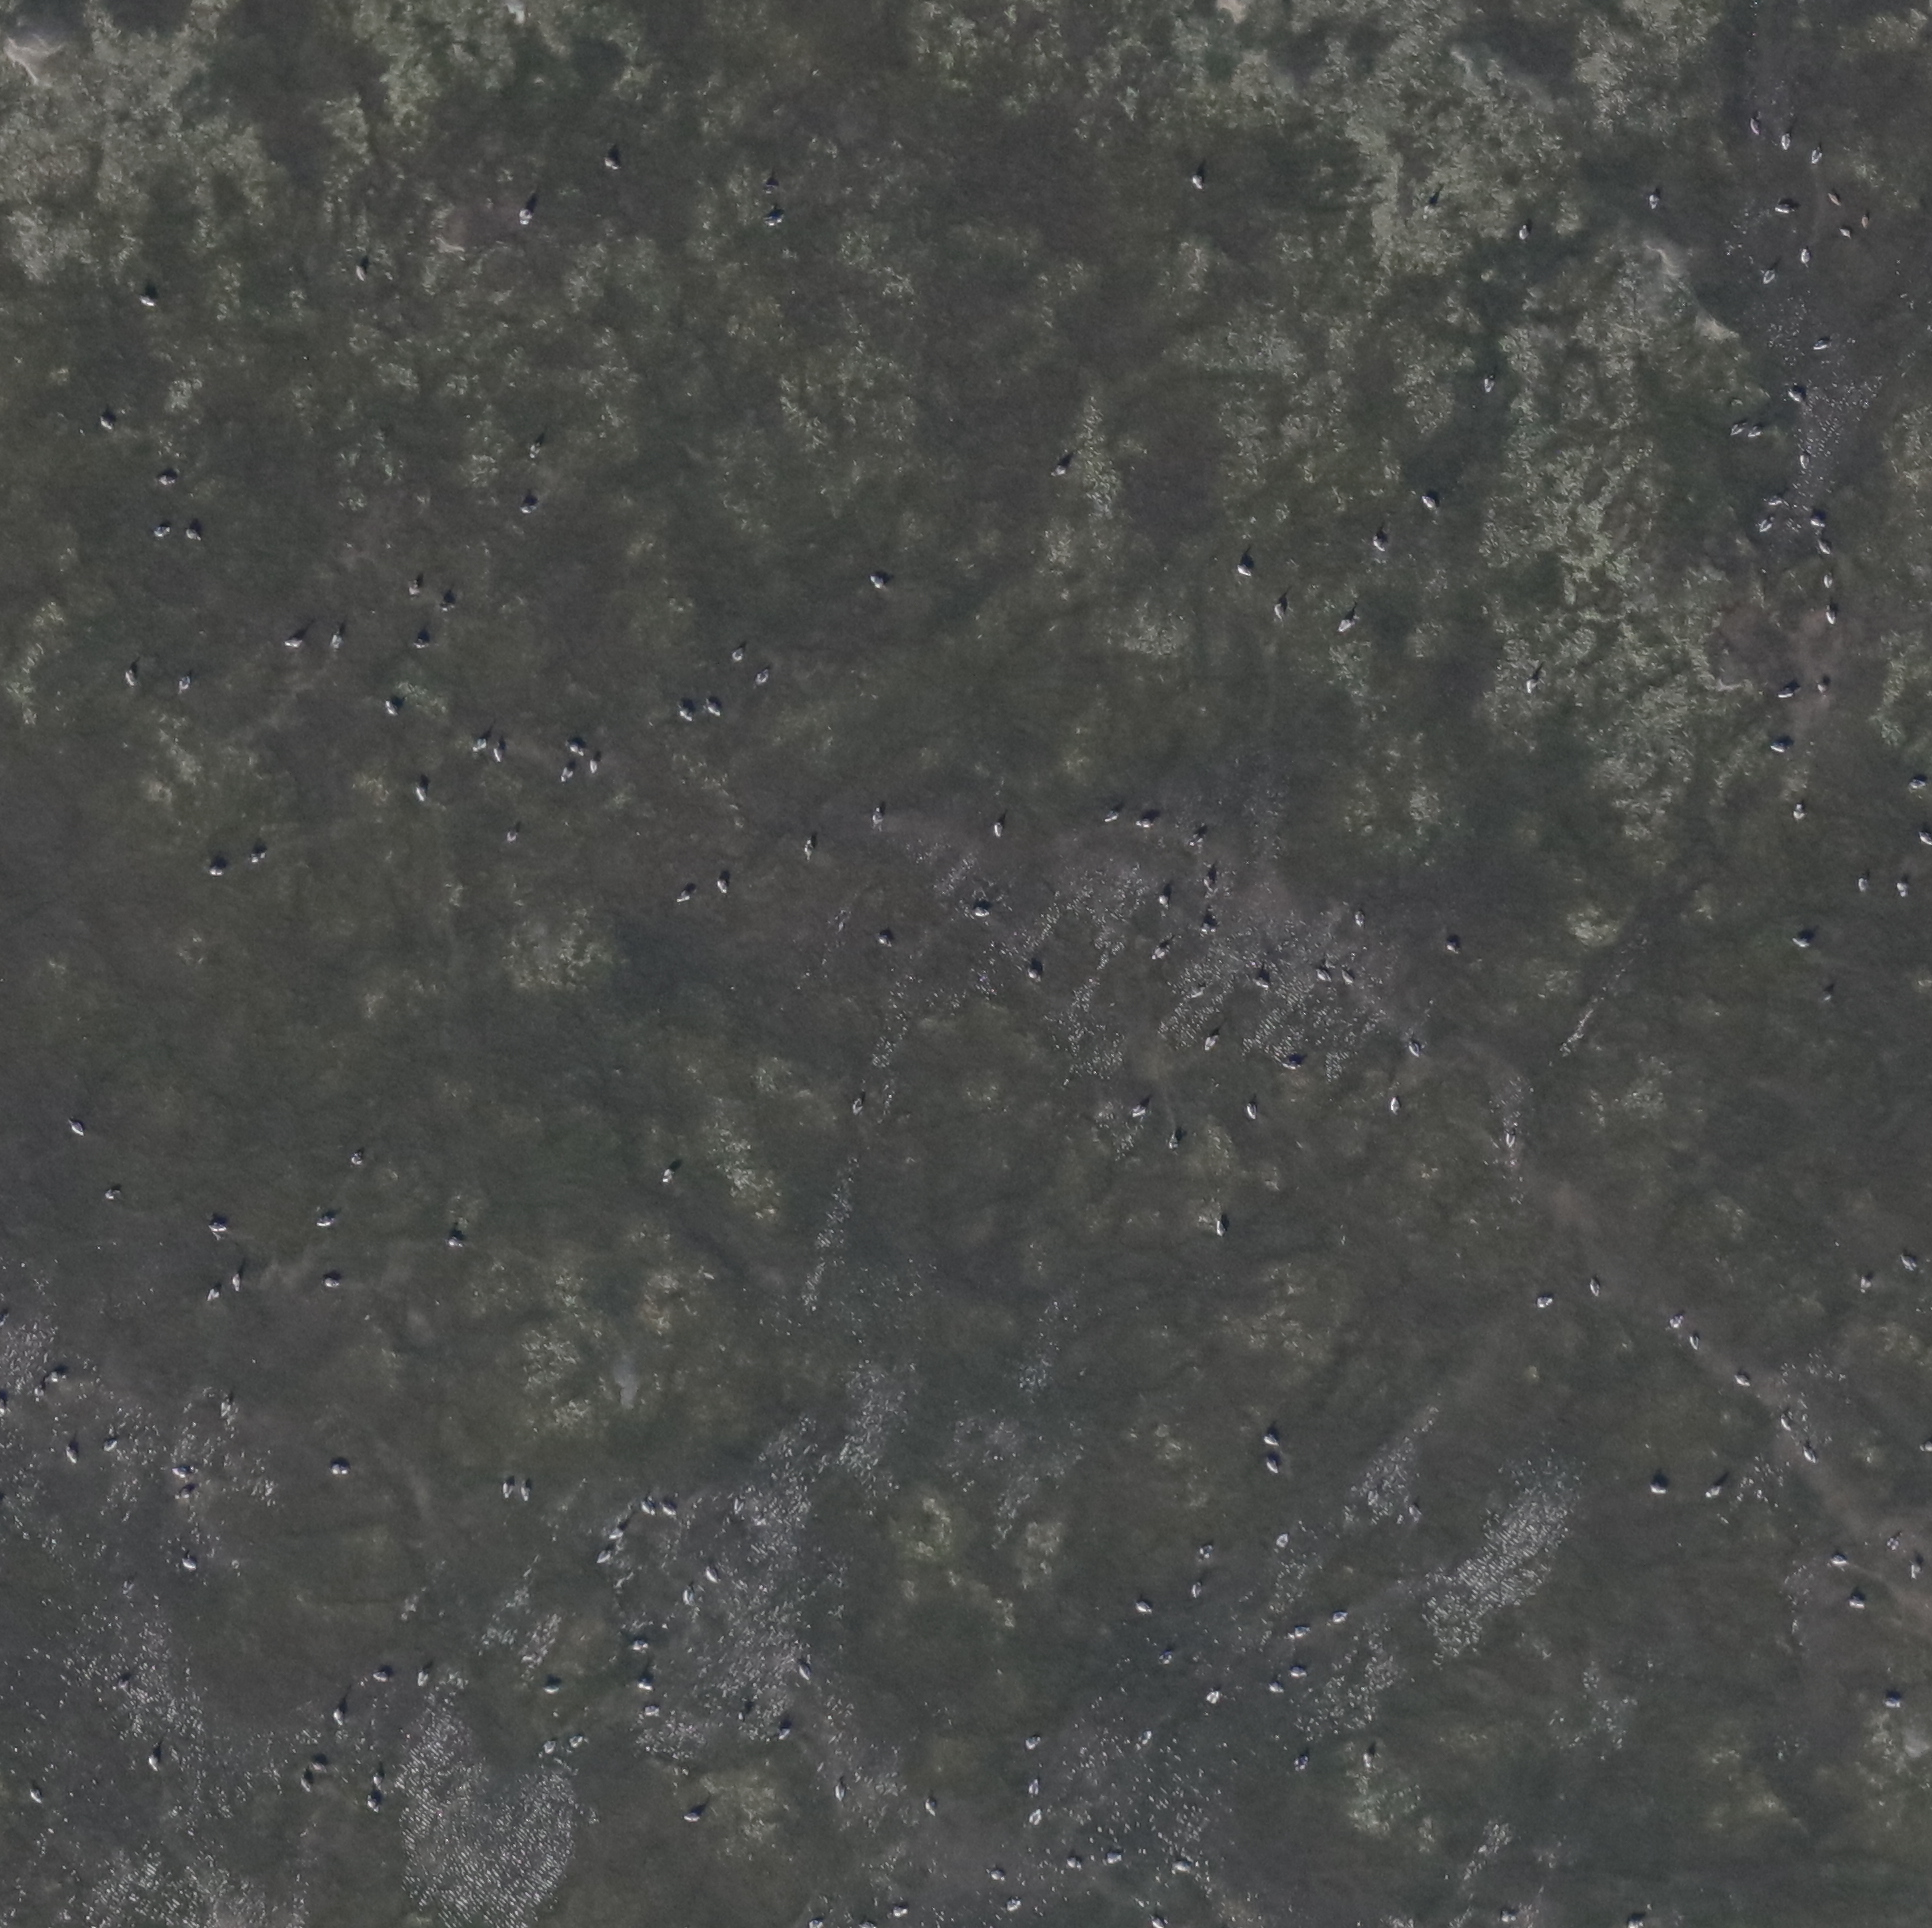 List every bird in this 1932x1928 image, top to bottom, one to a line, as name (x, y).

other bird (1757, 127)
brant (1780, 141)
brant (1823, 157)
brant (613, 164)
brant (1198, 186)
brant (777, 188)
brant (1653, 199)
brant (1780, 200)
other bird (1835, 200)
brant (1432, 206)
brant (529, 215)
brant (783, 215)
other bird (1867, 222)
brant (1523, 228)
other bird (1847, 233)
brant (1802, 252)
brant (1773, 274)
brant (360, 280)
brant (158, 309)
brant (1821, 342)
brant (1491, 378)
brant (1800, 396)
brant (1734, 426)
brant (102, 430)
brant (1760, 433)
brant (534, 454)
brant (1798, 460)
brant (1061, 465)
brant (172, 475)
brant (1420, 497)
brant (1774, 504)
brant (524, 509)
brant (1766, 527)
brant (1817, 528)
brant (193, 531)
brant (159, 532)
brant (1376, 549)
brant (1821, 554)
brant (1252, 570)
brant (884, 575)
brant (1831, 586)
brant (407, 590)
brant (445, 602)
brant (1281, 616)
brant (1346, 625)
brant (1831, 628)
brant (330, 637)
brant (416, 637)
brant (294, 644)
brant (736, 652)
brant (137, 675)
brant (766, 680)
brant (1536, 680)
brant (187, 685)
brant (1820, 685)
brant (1797, 686)
brant (397, 706)
brant (680, 710)
brant (719, 714)
brant (480, 742)
brant (1774, 744)
brant (582, 745)
brant (500, 752)
brant (600, 776)
brant (570, 782)
brant (1923, 783)
brant (425, 797)
brant (1797, 807)
brant (1109, 815)
brant (1147, 823)
brant (878, 824)
brant (1004, 828)
brant (516, 834)
brant (1200, 836)
brant (817, 851)
brant (1921, 852)
brant (270, 859)
brant (212, 864)
brant (729, 880)
brant (1216, 883)
brant (1899, 886)
brant (1858, 887)
brant (692, 890)
brant (985, 898)
brant (1168, 898)
brant (1361, 918)
brant (1210, 930)
brant (888, 943)
brant (1805, 943)
brant (1168, 949)
brant (1453, 949)
brant (1037, 972)
brant (1312, 978)
brant (1349, 981)
brant (1203, 989)
brant (1268, 990)
brant (1831, 990)
brant (1212, 1042)
brant (1420, 1048)
brant (1298, 1064)
brant (858, 1104)
brant (1252, 1106)
brant (1402, 1107)
brant (1134, 1112)
brant (81, 1126)
brant (1506, 1137)
brant (1176, 1154)
brant (359, 1157)
brant (669, 1166)
brant (117, 1192)
brant (319, 1221)
brant (1226, 1223)
brant (219, 1227)
brant (467, 1242)
brant (1904, 1265)
brant (1867, 1281)
brant (1597, 1283)
brant (327, 1284)
brant (249, 1288)
brant (213, 1298)
brant (1551, 1308)
brant (1675, 1328)
brant (1703, 1354)
brant (59, 1378)
brant (1737, 1384)
brant (31, 1399)
brant (5, 1408)
brant (225, 1408)
brant (1779, 1419)
brant (111, 1442)
brant (1270, 1442)
brant (1921, 1442)
brant (72, 1449)
brant (1799, 1461)
brant (341, 1471)
brant (178, 1473)
brant (1272, 1478)
brant (1707, 1489)
brant (500, 1494)
brant (530, 1496)
brant (1657, 1497)
brant (188, 1498)
brant (1422, 1505)
brant (646, 1506)
brant (670, 1519)
brant (619, 1532)
brant (1283, 1548)
brant (1889, 1549)
brant (1204, 1550)
brant (604, 1555)
brant (193, 1559)
brant (1835, 1560)
brant (1910, 1567)
brant (717, 1577)
brant (130, 1584)
brant (1203, 1592)
brant (696, 1596)
brant (1857, 1596)
brant (1147, 1612)
brant (1345, 1620)
brant (1301, 1634)
brant (639, 1644)
brant (1168, 1655)
brant (386, 1667)
brant (1300, 1669)
brant (796, 1674)
brant (431, 1678)
brant (123, 1685)
brant (555, 1686)
brant (647, 1687)
brant (1222, 1697)
brant (1271, 1699)
brant (1889, 1699)
brant (341, 1708)
brant (751, 1713)
brant (658, 1715)
brant (782, 1728)
brant (586, 1737)
brant (1143, 1738)
brant (1032, 1740)
brant (545, 1741)
brant (1372, 1752)
brant (326, 1763)
brant (1298, 1764)
brant (158, 1769)
brant (377, 1773)
brant (310, 1785)
brant (850, 1788)
brant (1034, 1788)
brant (40, 1794)
brant (367, 1800)
brant (936, 1814)
brant (1044, 1818)
brant (699, 1821)
brant (1113, 1858)
brant (1074, 1859)
brant (1183, 1874)
brant (1004, 1875)
brant (1018, 1906)
brant (907, 1910)
brant (1511, 1911)
brant (1161, 1915)
brant (817, 1919)
brant (1630, 1922)